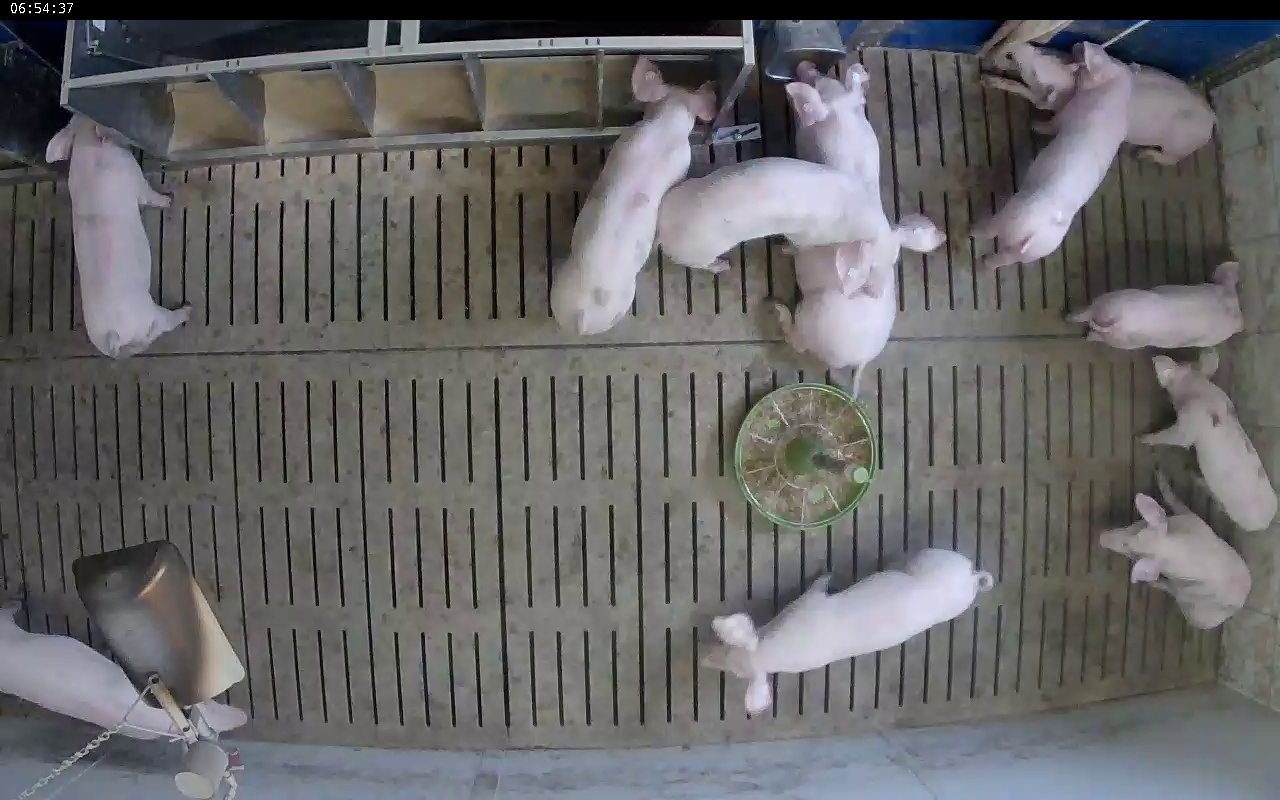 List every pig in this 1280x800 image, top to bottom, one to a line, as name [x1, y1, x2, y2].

pig [970, 41, 1143, 271]
pig [982, 42, 1221, 168]
pig [548, 55, 721, 337]
pig [776, 60, 899, 400]
pig [47, 112, 190, 360]
pig [653, 158, 948, 297]
pig [1065, 262, 1246, 351]
pig [1139, 349, 1278, 534]
pig [1100, 470, 1253, 631]
pig [701, 546, 995, 717]
pig [1, 597, 249, 742]